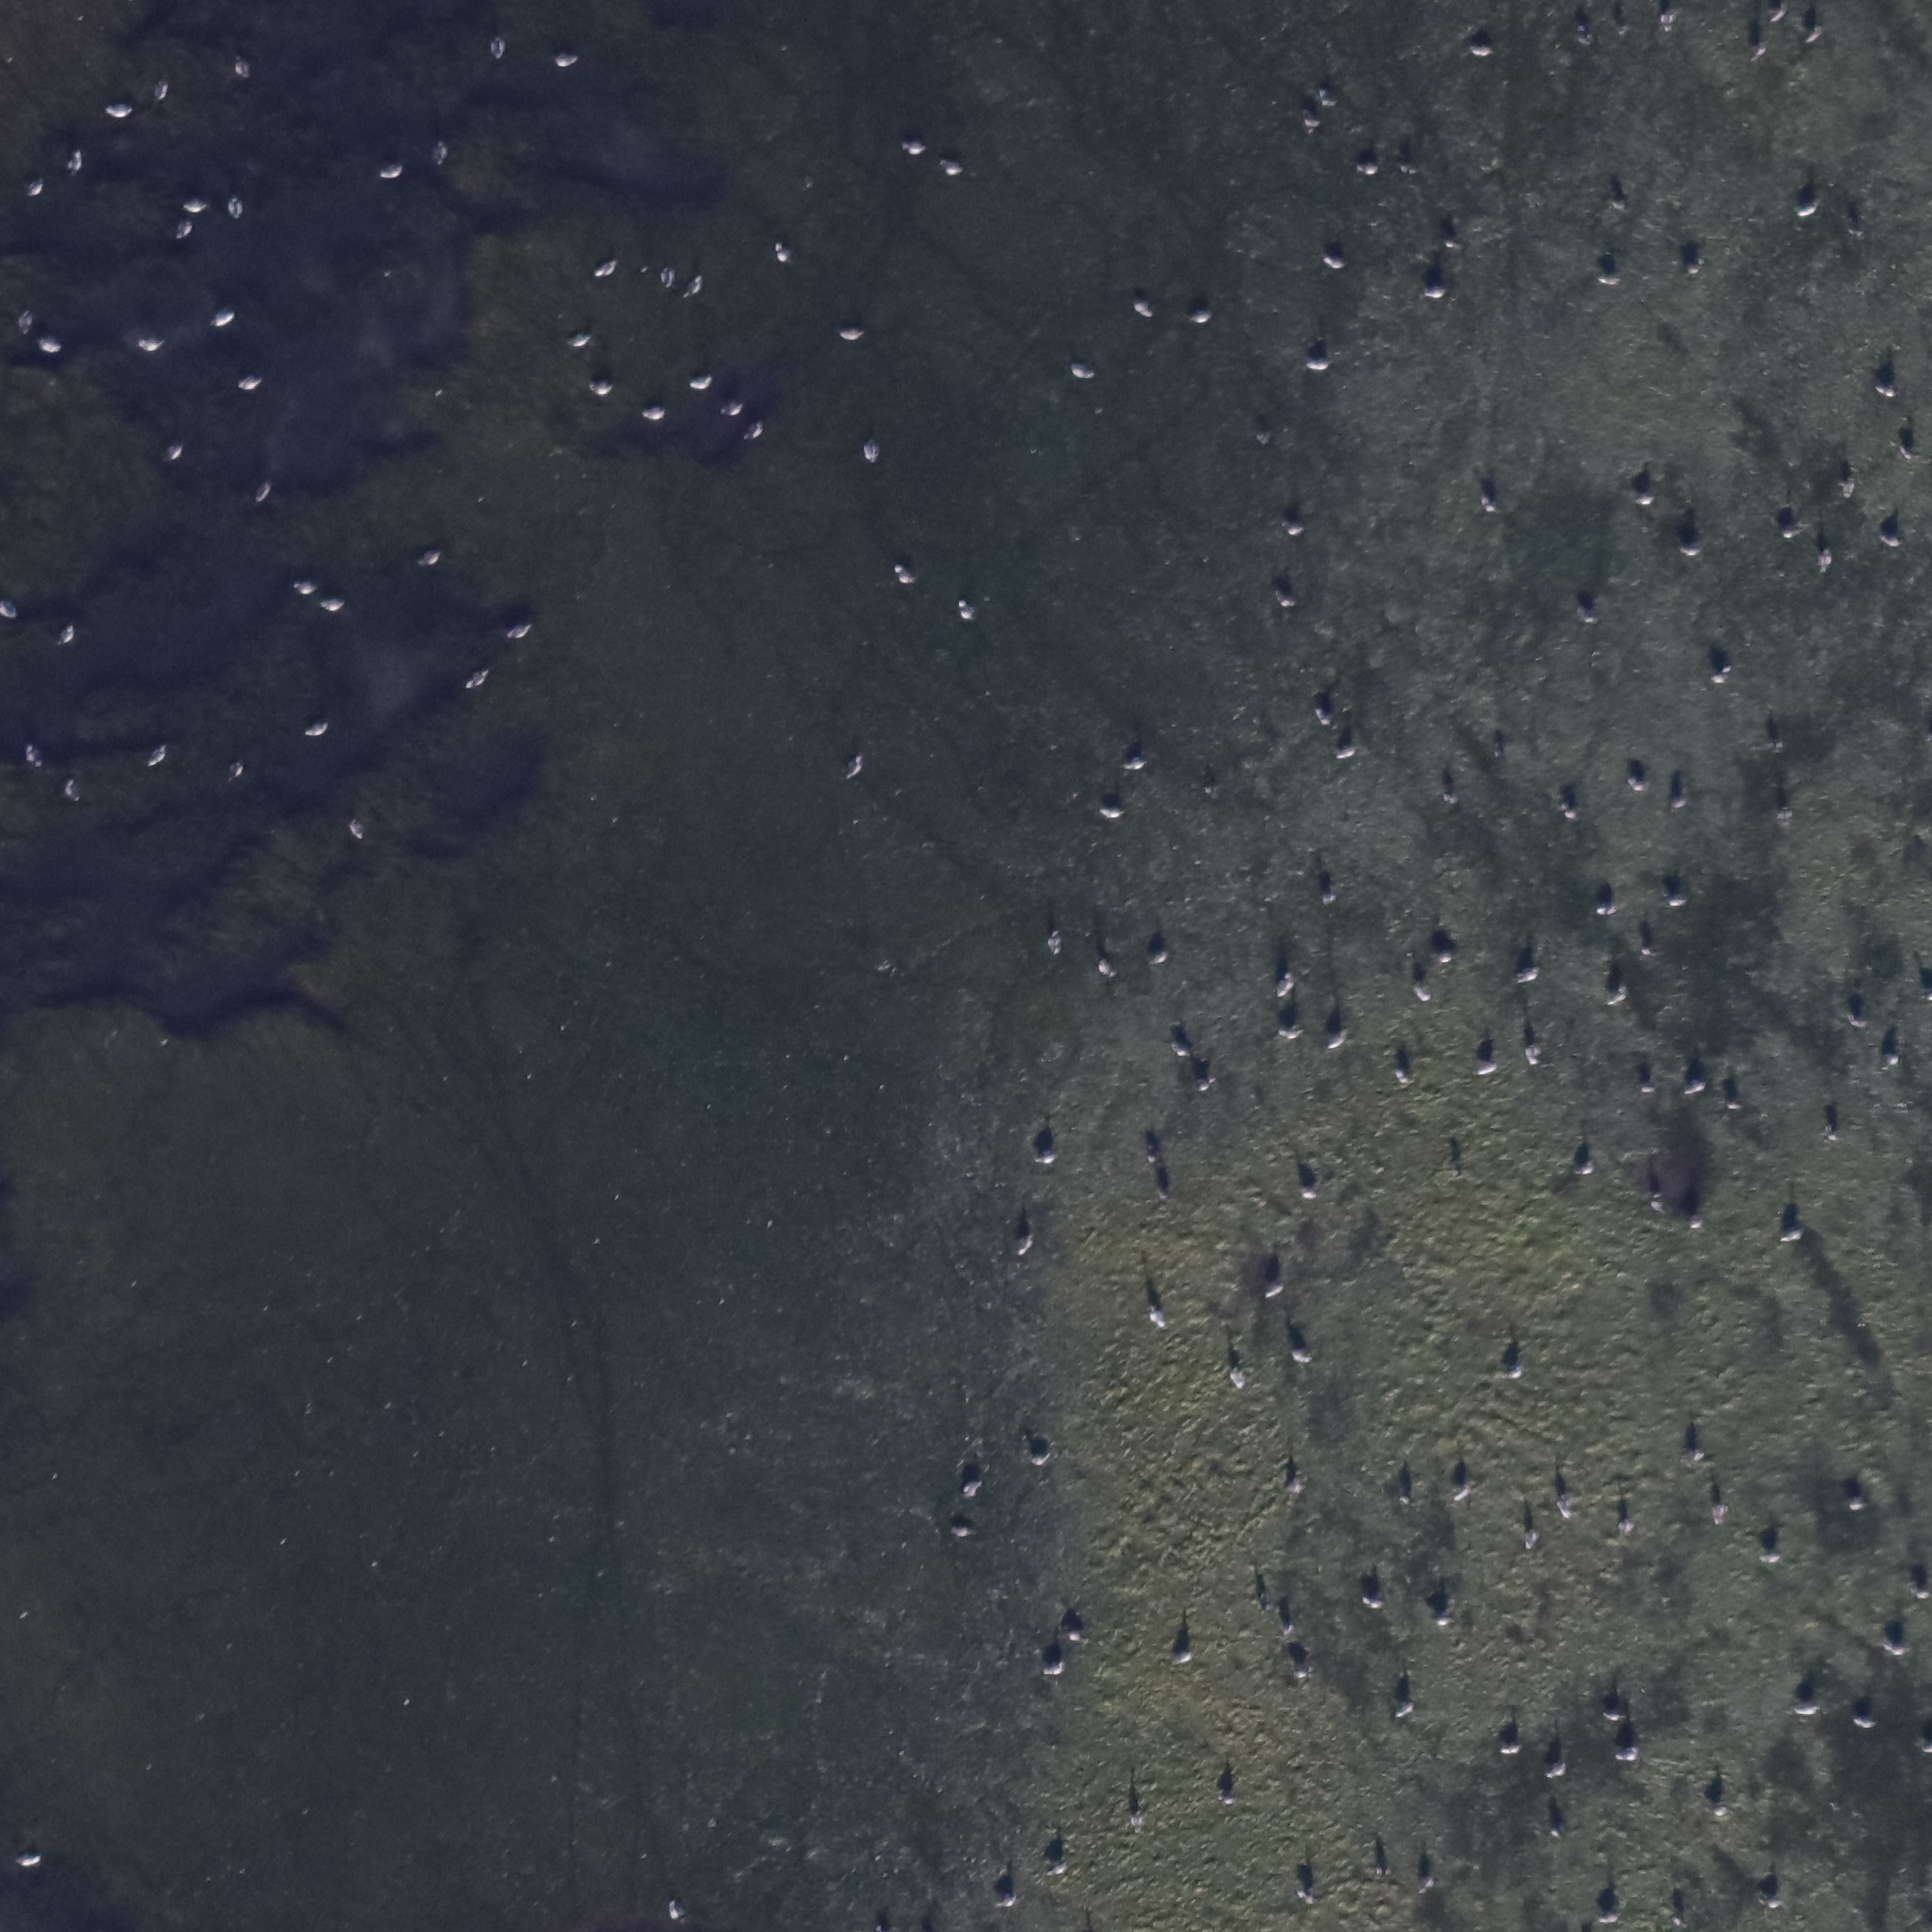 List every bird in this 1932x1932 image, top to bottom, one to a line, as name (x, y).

brant (1780, 14)
brant (1676, 23)
brant (1811, 31)
brant (501, 45)
brant (1595, 46)
brant (1480, 52)
brant (1768, 56)
brant (571, 62)
brant (250, 77)
brant (154, 100)
brant (1328, 105)
brant (111, 122)
brant (1311, 130)
brant (912, 143)
brant (1415, 162)
brant (75, 165)
brant (436, 165)
brant (1375, 168)
brant (958, 172)
brant (392, 175)
brant (1607, 192)
brant (35, 199)
brant (193, 206)
brant (1816, 206)
brant (243, 209)
brant (1855, 233)
brant (181, 240)
brant (777, 250)
brant (1444, 250)
brant (1333, 264)
brant (1693, 267)
brant (606, 268)
brant (1597, 276)
brant (669, 286)
brant (700, 290)
brant (1439, 292)
brant (220, 312)
brant (1152, 314)
brant (1200, 326)
brant (583, 327)
brant (20, 329)
brant (854, 336)
brant (147, 351)
brant (46, 353)
brant (1319, 366)
brant (1082, 374)
brant (693, 381)
brant (248, 386)
brant (589, 386)
brant (1885, 386)
brant (734, 413)
brant (659, 420)
brant (1263, 432)
brant (744, 434)
brant (1906, 448)
brant (178, 459)
brant (869, 466)
brant (1645, 494)
brant (1854, 494)
brant (267, 504)
brant (1487, 505)
brant (1298, 519)
brant (1800, 529)
brant (1896, 548)
brant (1690, 551)
brant (441, 555)
brant (1838, 565)
brant (914, 567)
brant (311, 589)
brant (1287, 596)
brant (3, 603)
brant (969, 605)
brant (323, 608)
brant (1596, 617)
brant (527, 624)
brant (63, 636)
brant (1718, 674)
brant (482, 680)
brant (1319, 715)
brant (318, 726)
brant (1771, 742)
brant (160, 750)
brant (1502, 751)
brant (1351, 752)
brant (42, 757)
brant (1130, 762)
brant (857, 766)
brant (232, 769)
brant (1209, 792)
brant (1636, 795)
brant (71, 798)
brant (1455, 799)
brant (1686, 802)
brant (1101, 809)
brant (1562, 824)
brant (1787, 824)
brant (357, 834)
brant (1678, 891)
brant (1325, 896)
brant (1608, 904)
brant (1053, 925)
brant (1164, 942)
brant (1648, 952)
brant (1451, 954)
brant (1106, 965)
brant (1530, 976)
brant (1289, 983)
brant (1408, 993)
brant (1622, 993)
brant (1849, 1023)
brant (1294, 1026)
brant (1333, 1040)
brant (1176, 1047)
brant (1538, 1047)
brant (1900, 1048)
brant (1496, 1070)
brant (1409, 1076)
brant (1209, 1079)
brant (1648, 1089)
brant (1690, 1089)
brant (1739, 1105)
brant (1814, 1134)
brant (1159, 1151)
brant (1043, 1158)
brant (1590, 1162)
brant (1162, 1187)
brant (1311, 1195)
brant (1659, 1211)
brant (1704, 1218)
brant (1793, 1231)
brant (1026, 1243)
brant (1280, 1286)
brant (1153, 1320)
brant (1307, 1352)
brant (1246, 1367)
brant (1508, 1367)
brant (1699, 1454)
brant (1049, 1460)
brant (958, 1487)
brant (1288, 1493)
brant (1469, 1496)
brant (1398, 1498)
brant (1863, 1504)
brant (1576, 1508)
brant (1722, 1522)
brant (1625, 1531)
brant (1532, 1534)
brant (962, 1535)
brant (1763, 1564)
brant (1927, 1586)
brant (1259, 1592)
brant (1382, 1599)
brant (1286, 1626)
brant (1443, 1626)
brant (1083, 1629)
brant (1898, 1646)
brant (1176, 1651)
brant (1312, 1667)
brant (1058, 1672)
brant (1396, 1701)
brant (1807, 1709)
brant (1617, 1714)
brant (1865, 1726)
brant (1510, 1738)
brant (1929, 1747)
brant (1626, 1770)
brant (1559, 1771)
brant (1230, 1789)
brant (1716, 1803)
brant (1132, 1819)
brant (1565, 1824)
brant (34, 1855)
brant (1066, 1863)
brant (1382, 1877)
brant (1427, 1883)
brant (1776, 1890)
brant (1011, 1896)
brant (1317, 1905)
brant (1689, 1912)
brant (676, 1913)
brant (1605, 1915)
brant (1930, 1923)
brant (887, 1928)